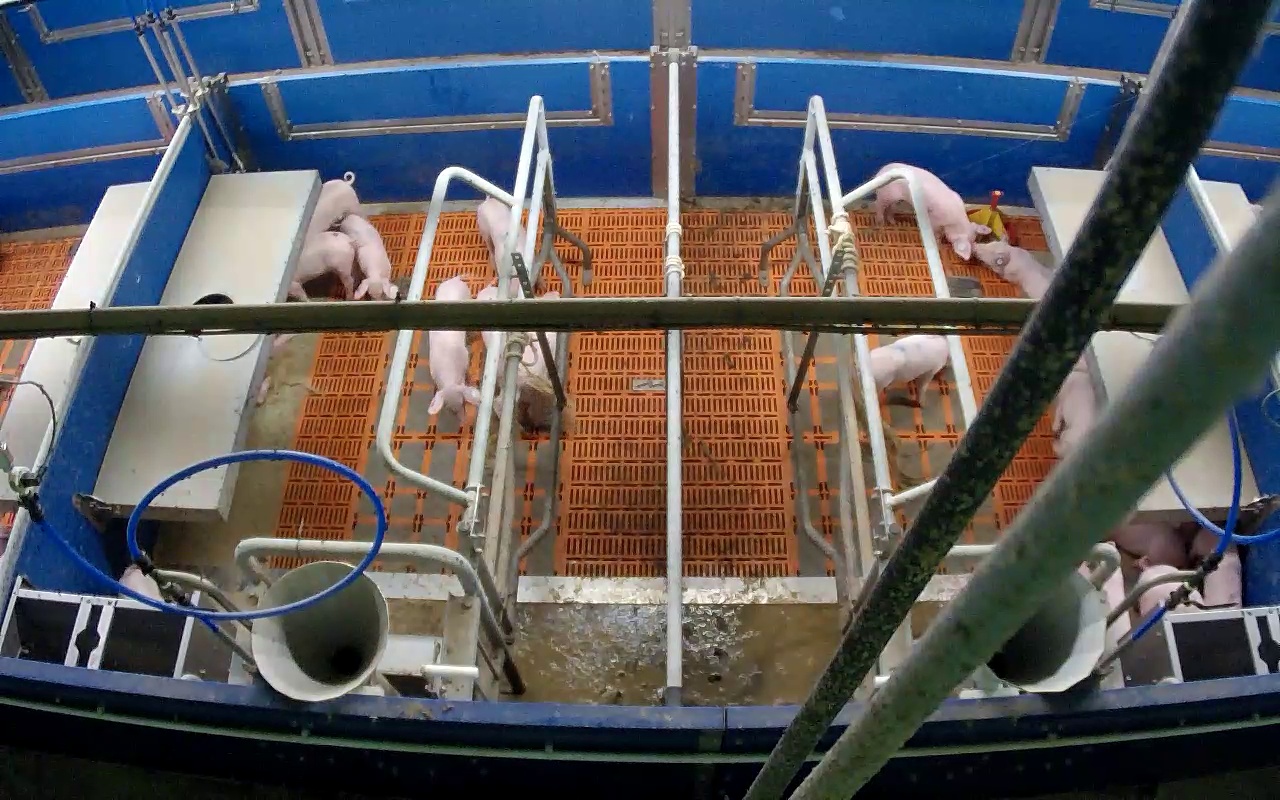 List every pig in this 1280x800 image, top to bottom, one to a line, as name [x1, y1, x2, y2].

pig [874, 159, 992, 261]
pig [305, 169, 368, 242]
pig [475, 196, 528, 300]
pig [337, 212, 401, 302]
pig [278, 231, 362, 302]
pig [972, 232, 1058, 300]
pig [425, 273, 483, 417]
pig [476, 285, 531, 419]
pig [520, 290, 560, 379]
pig [868, 335, 951, 410]
pig [1050, 355, 1098, 459]
pig [1111, 519, 1192, 572]
pig [1191, 530, 1244, 612]
pig [1078, 540, 1134, 641]
pig [1134, 555, 1213, 621]
pig [117, 563, 167, 604]